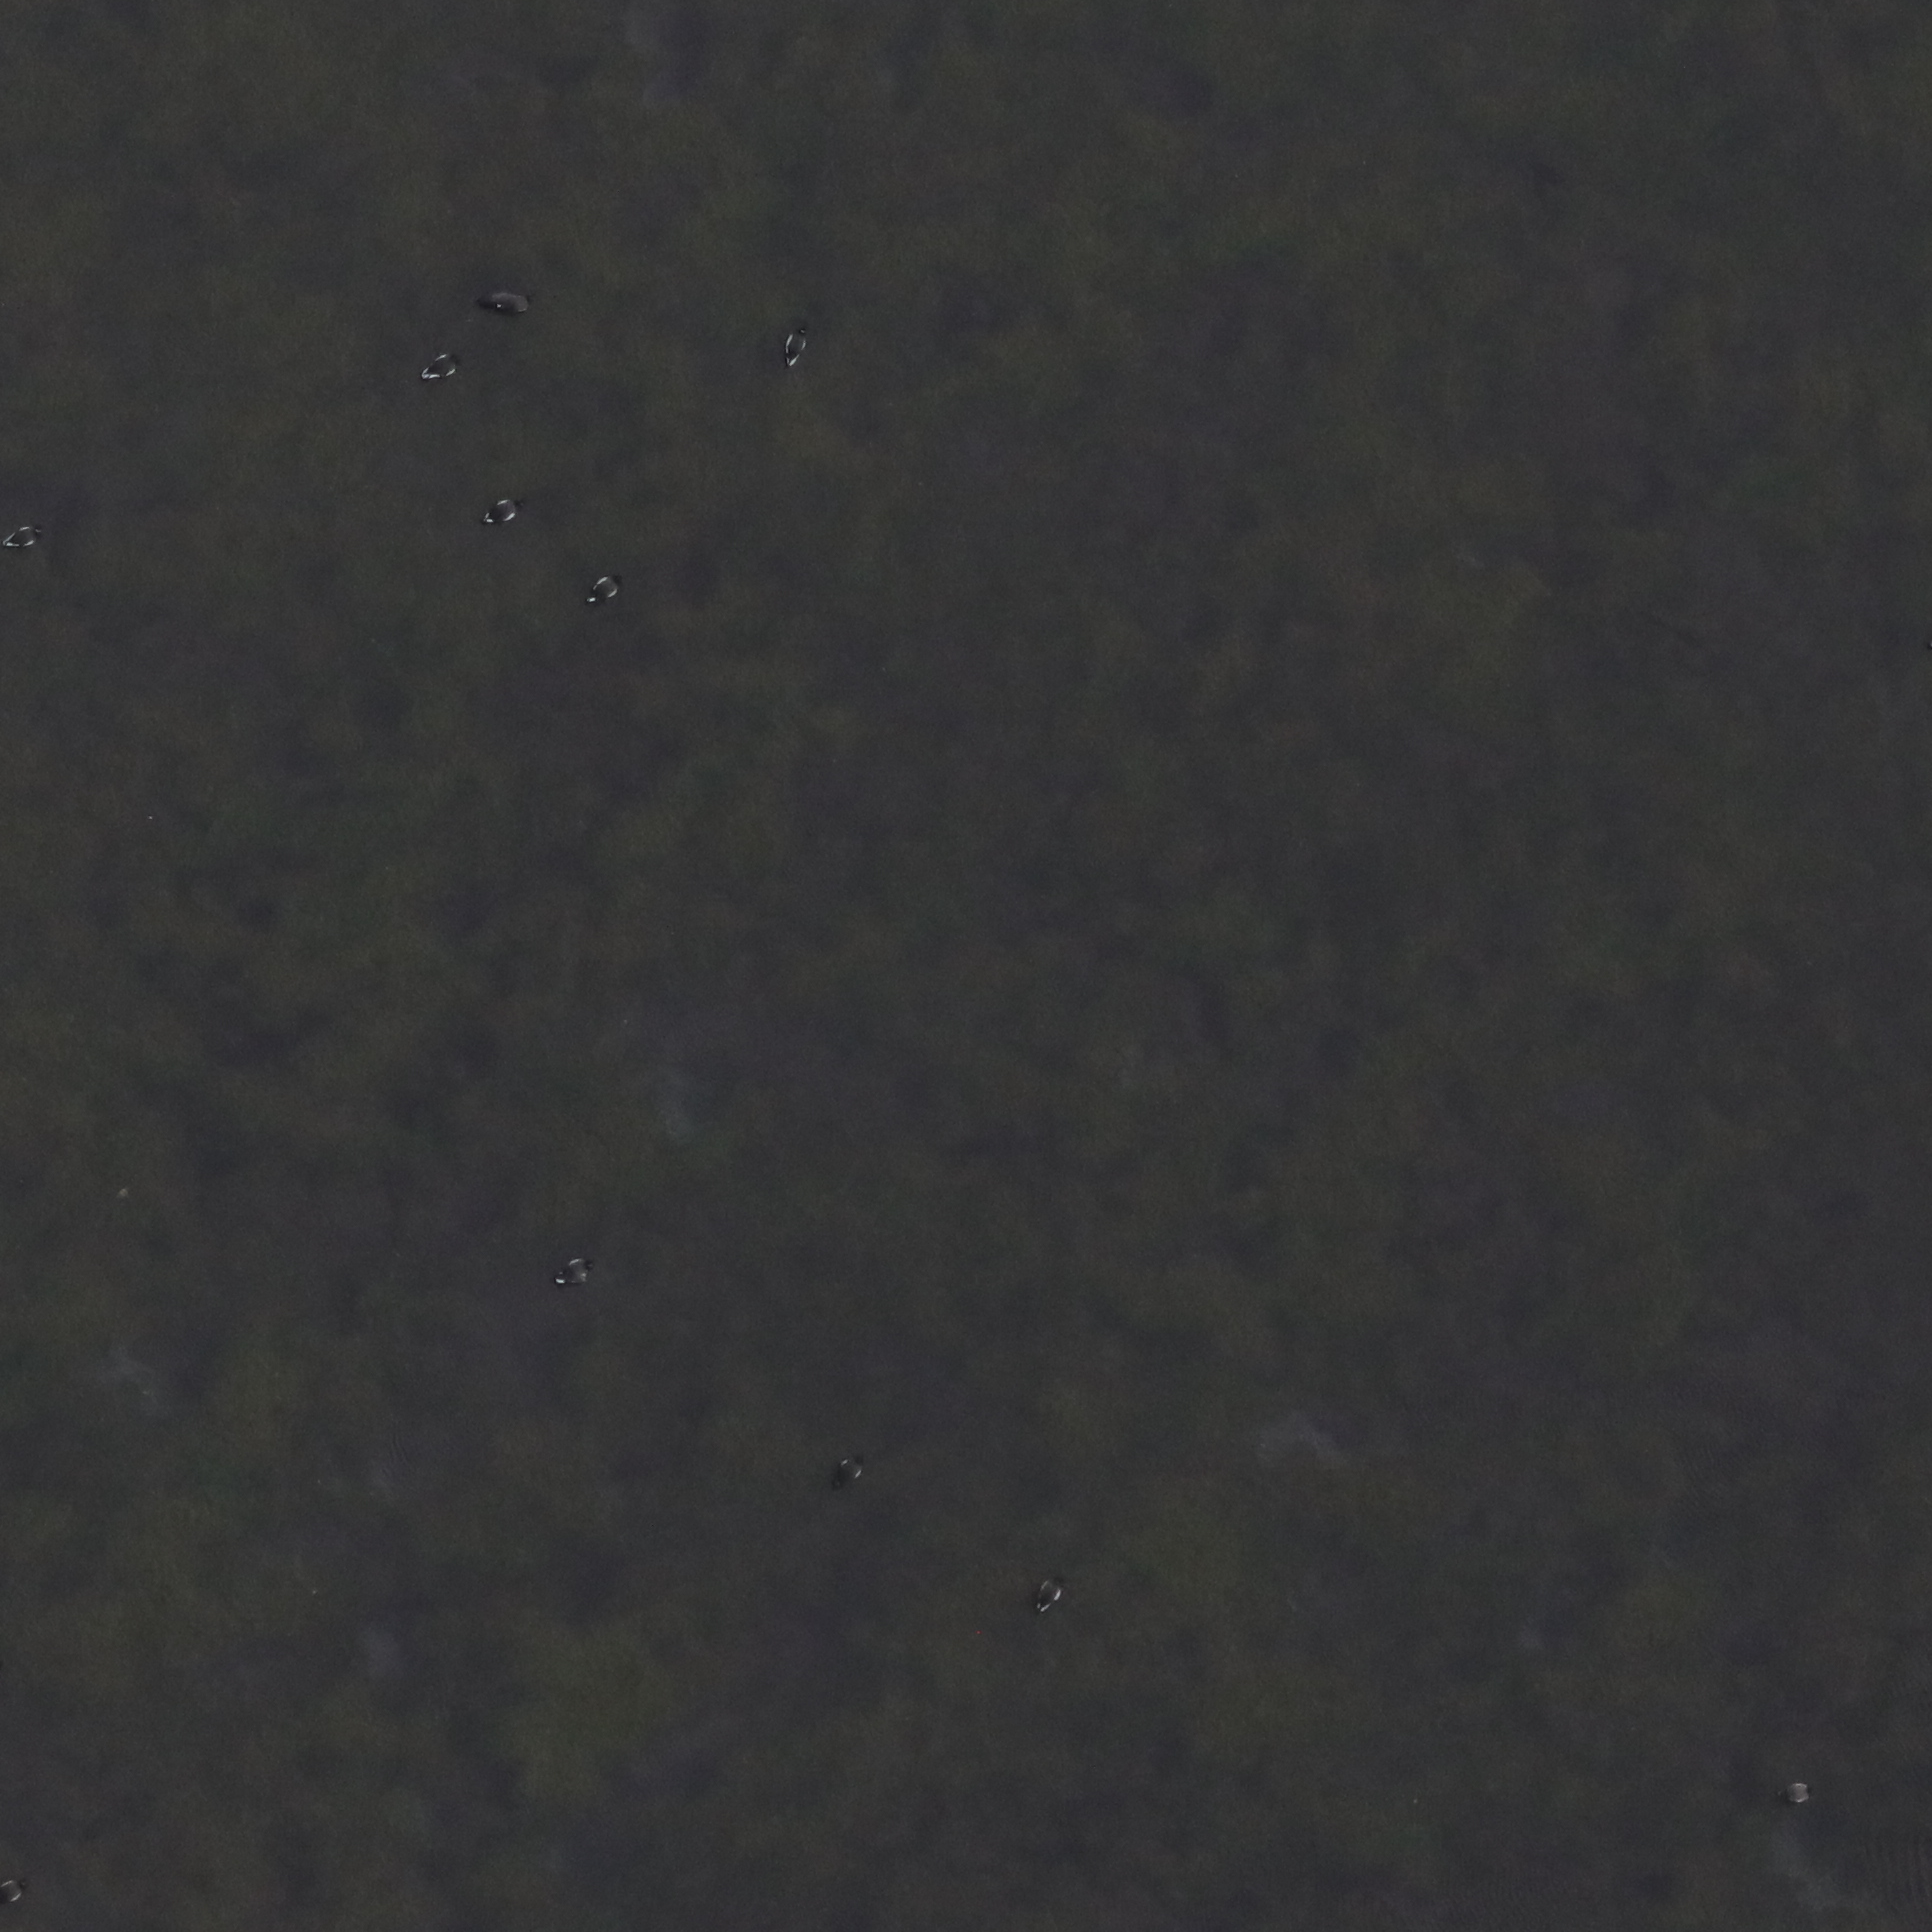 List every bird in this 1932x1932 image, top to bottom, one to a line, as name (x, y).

brant (513, 302)
brant (794, 346)
brant (443, 367)
brant (503, 511)
brant (26, 538)
brant (605, 589)
brant (575, 1274)
brant (845, 1470)
brant (1050, 1595)
brant (1795, 1792)
brant (7, 1889)